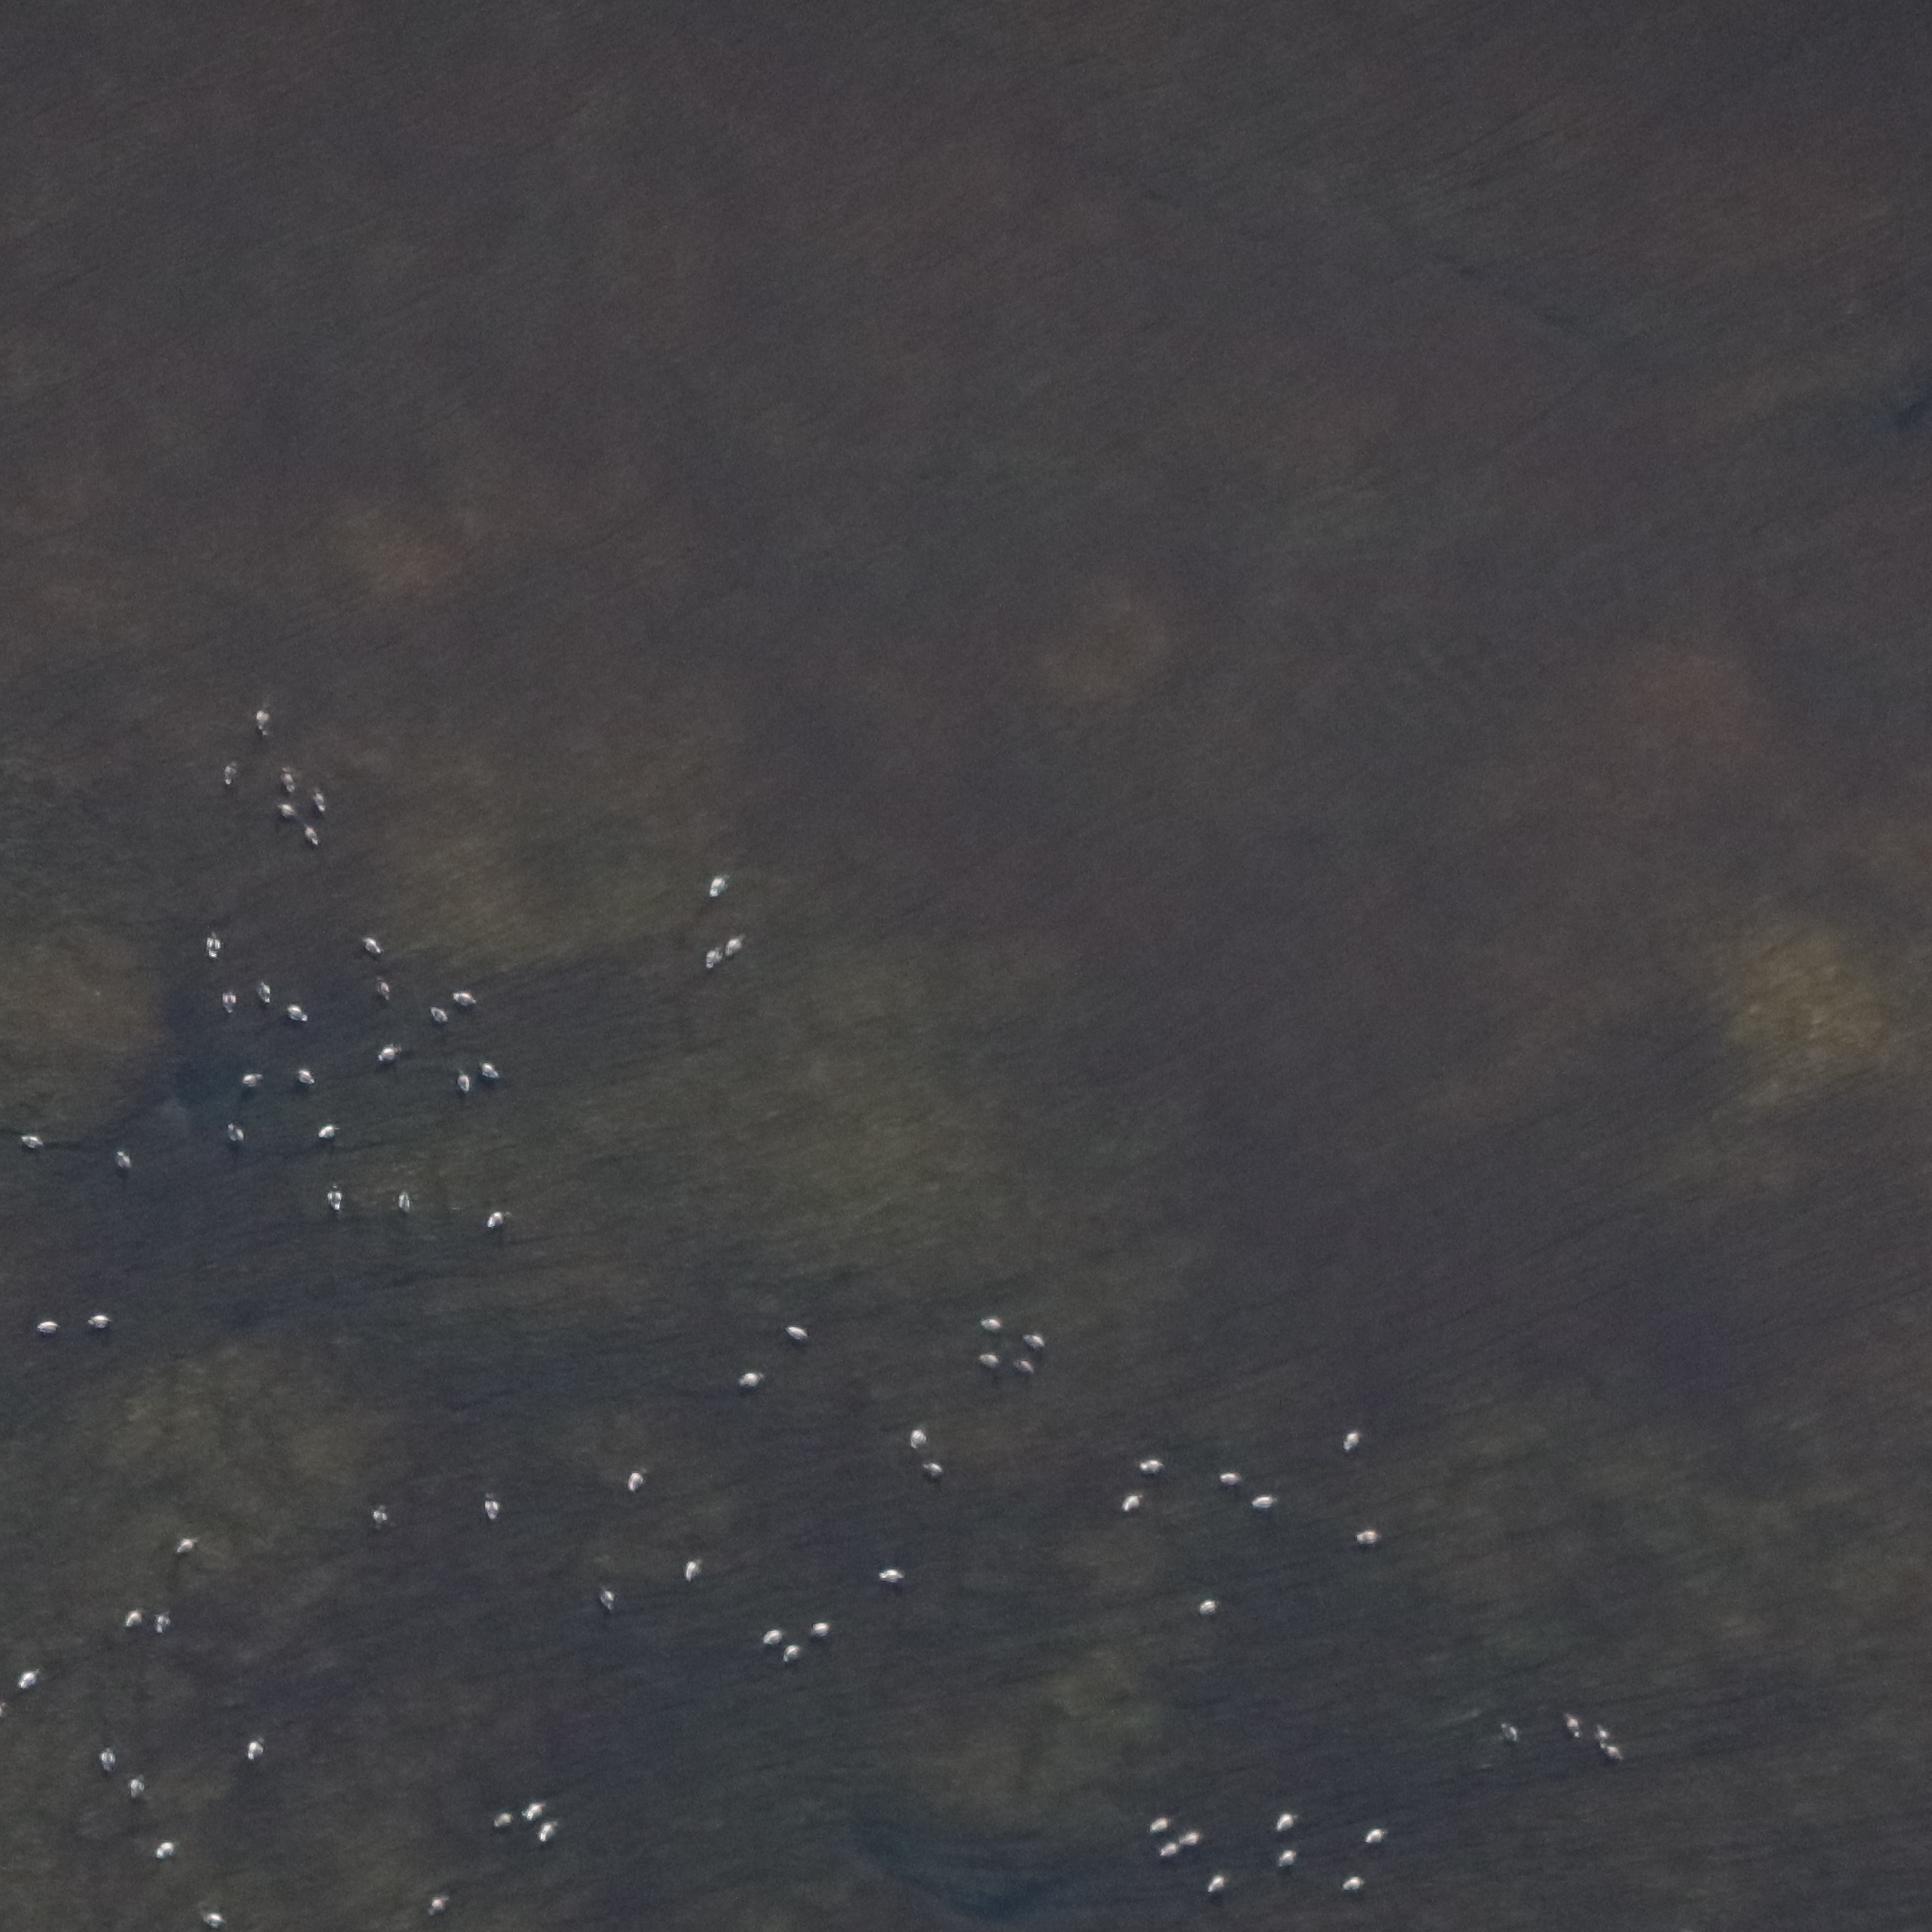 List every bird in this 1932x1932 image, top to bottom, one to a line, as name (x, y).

brant (261, 719)
brant (291, 773)
brant (222, 776)
brant (320, 801)
brant (288, 807)
brant (314, 838)
brant (719, 889)
brant (219, 947)
brant (366, 947)
brant (746, 952)
brant (717, 958)
brant (386, 983)
brant (232, 991)
brant (267, 994)
brant (464, 1002)
brant (447, 1010)
brant (302, 1019)
brant (389, 1062)
brant (487, 1068)
brant (256, 1070)
brant (308, 1081)
brant (465, 1089)
brant (328, 1131)
brant (241, 1132)
brant (34, 1141)
brant (127, 1161)
brant (339, 1194)
brant (402, 1200)
brant (494, 1218)
brant (104, 1320)
brant (995, 1322)
brant (47, 1333)
brant (805, 1335)
brant (1039, 1337)
brant (987, 1358)
brant (1033, 1361)
brant (751, 1378)
brant (917, 1438)
brant (1351, 1445)
brant (1154, 1468)
brant (935, 1470)
brant (1225, 1474)
brant (636, 1478)
brant (1268, 1495)
brant (493, 1499)
brant (1130, 1504)
brant (378, 1512)
brant (186, 1539)
brant (1371, 1541)
brant (698, 1570)
brant (894, 1581)
brant (611, 1596)
brant (1204, 1612)
brant (134, 1618)
brant (164, 1629)
brant (814, 1630)
brant (770, 1639)
brant (793, 1653)
brant (30, 1677)
brant (1580, 1721)
brant (1502, 1732)
brant (1607, 1740)
brant (260, 1750)
brant (108, 1758)
brant (1618, 1759)
brant (148, 1795)
brant (1287, 1814)
brant (532, 1815)
brant (1154, 1823)
brant (508, 1826)
brant (1191, 1836)
brant (551, 1837)
brant (1377, 1844)
brant (171, 1851)
brant (1164, 1856)
brant (1287, 1861)
brant (1222, 1880)
brant (1358, 1892)
brant (450, 1897)
brant (220, 1917)